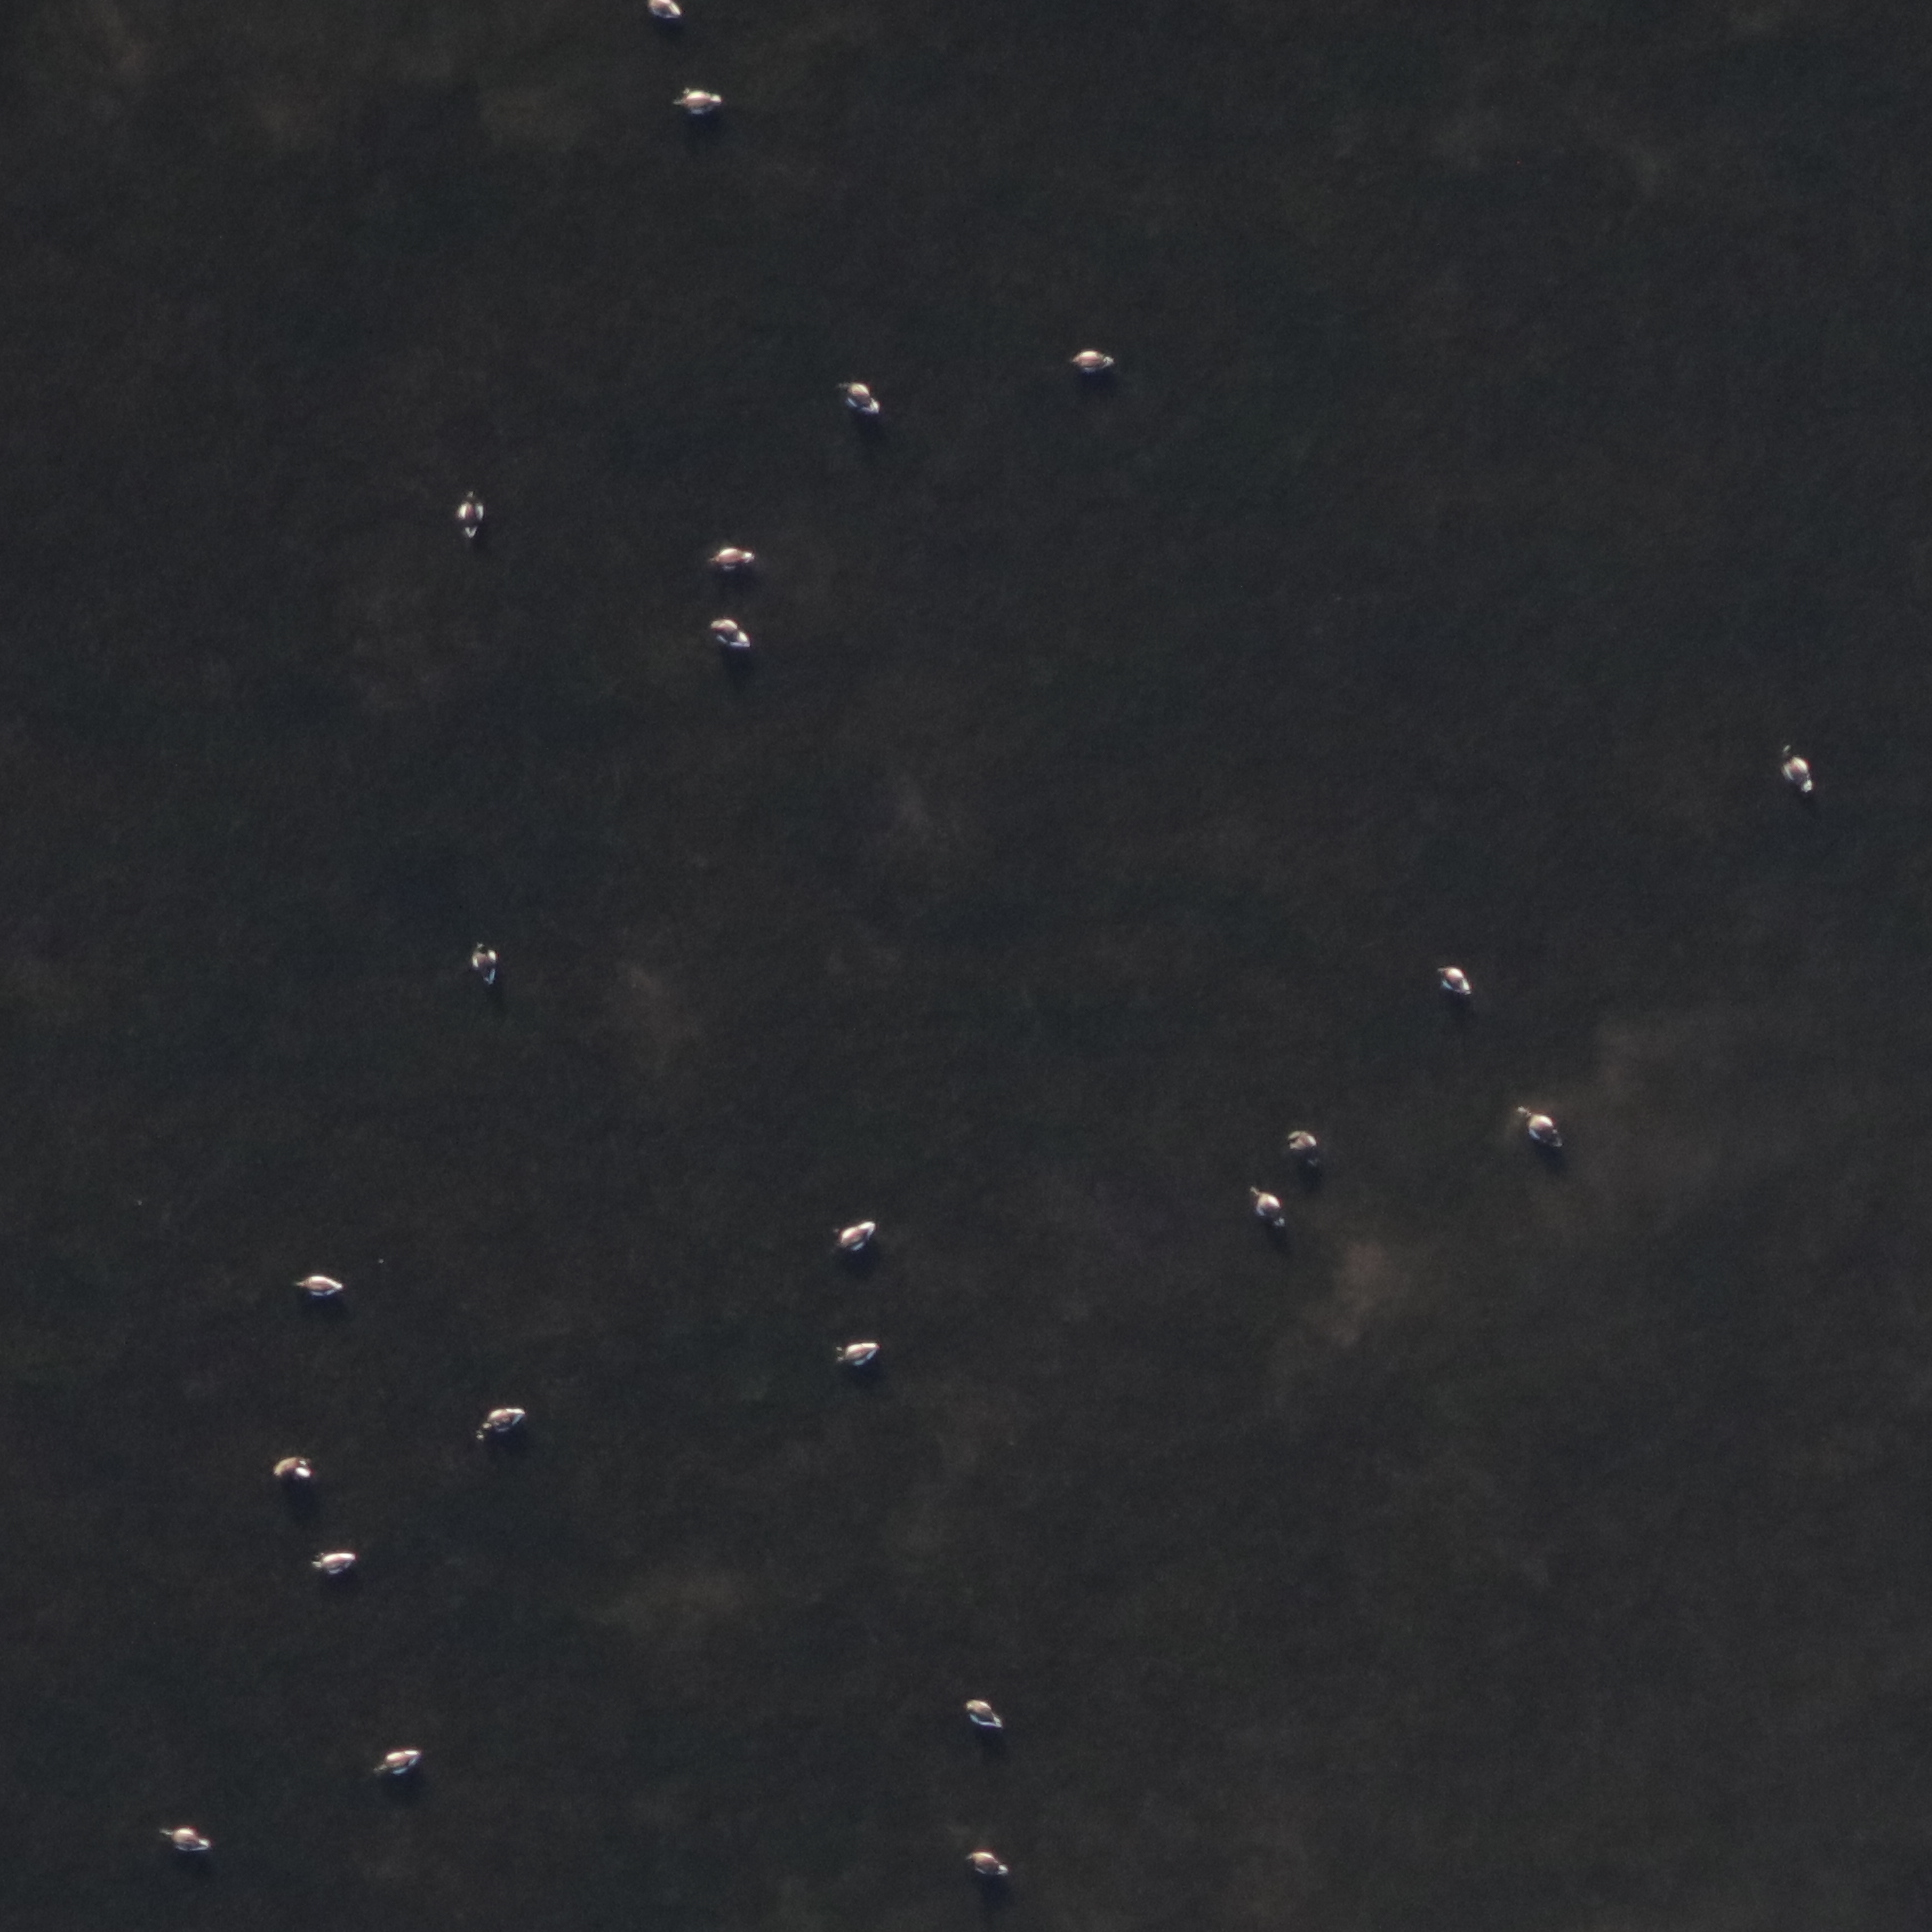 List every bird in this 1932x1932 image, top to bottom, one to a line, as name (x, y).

brant (697, 102)
brant (1092, 364)
brant (859, 397)
brant (472, 515)
brant (726, 558)
brant (728, 633)
brant (1796, 772)
brant (483, 962)
brant (1454, 981)
brant (1539, 1128)
brant (1301, 1142)
brant (1268, 1207)
brant (856, 1239)
brant (319, 1287)
brant (857, 1355)
brant (501, 1422)
brant (289, 1468)
brant (332, 1558)
brant (982, 1714)
brant (398, 1762)
brant (185, 1839)
brant (984, 1862)